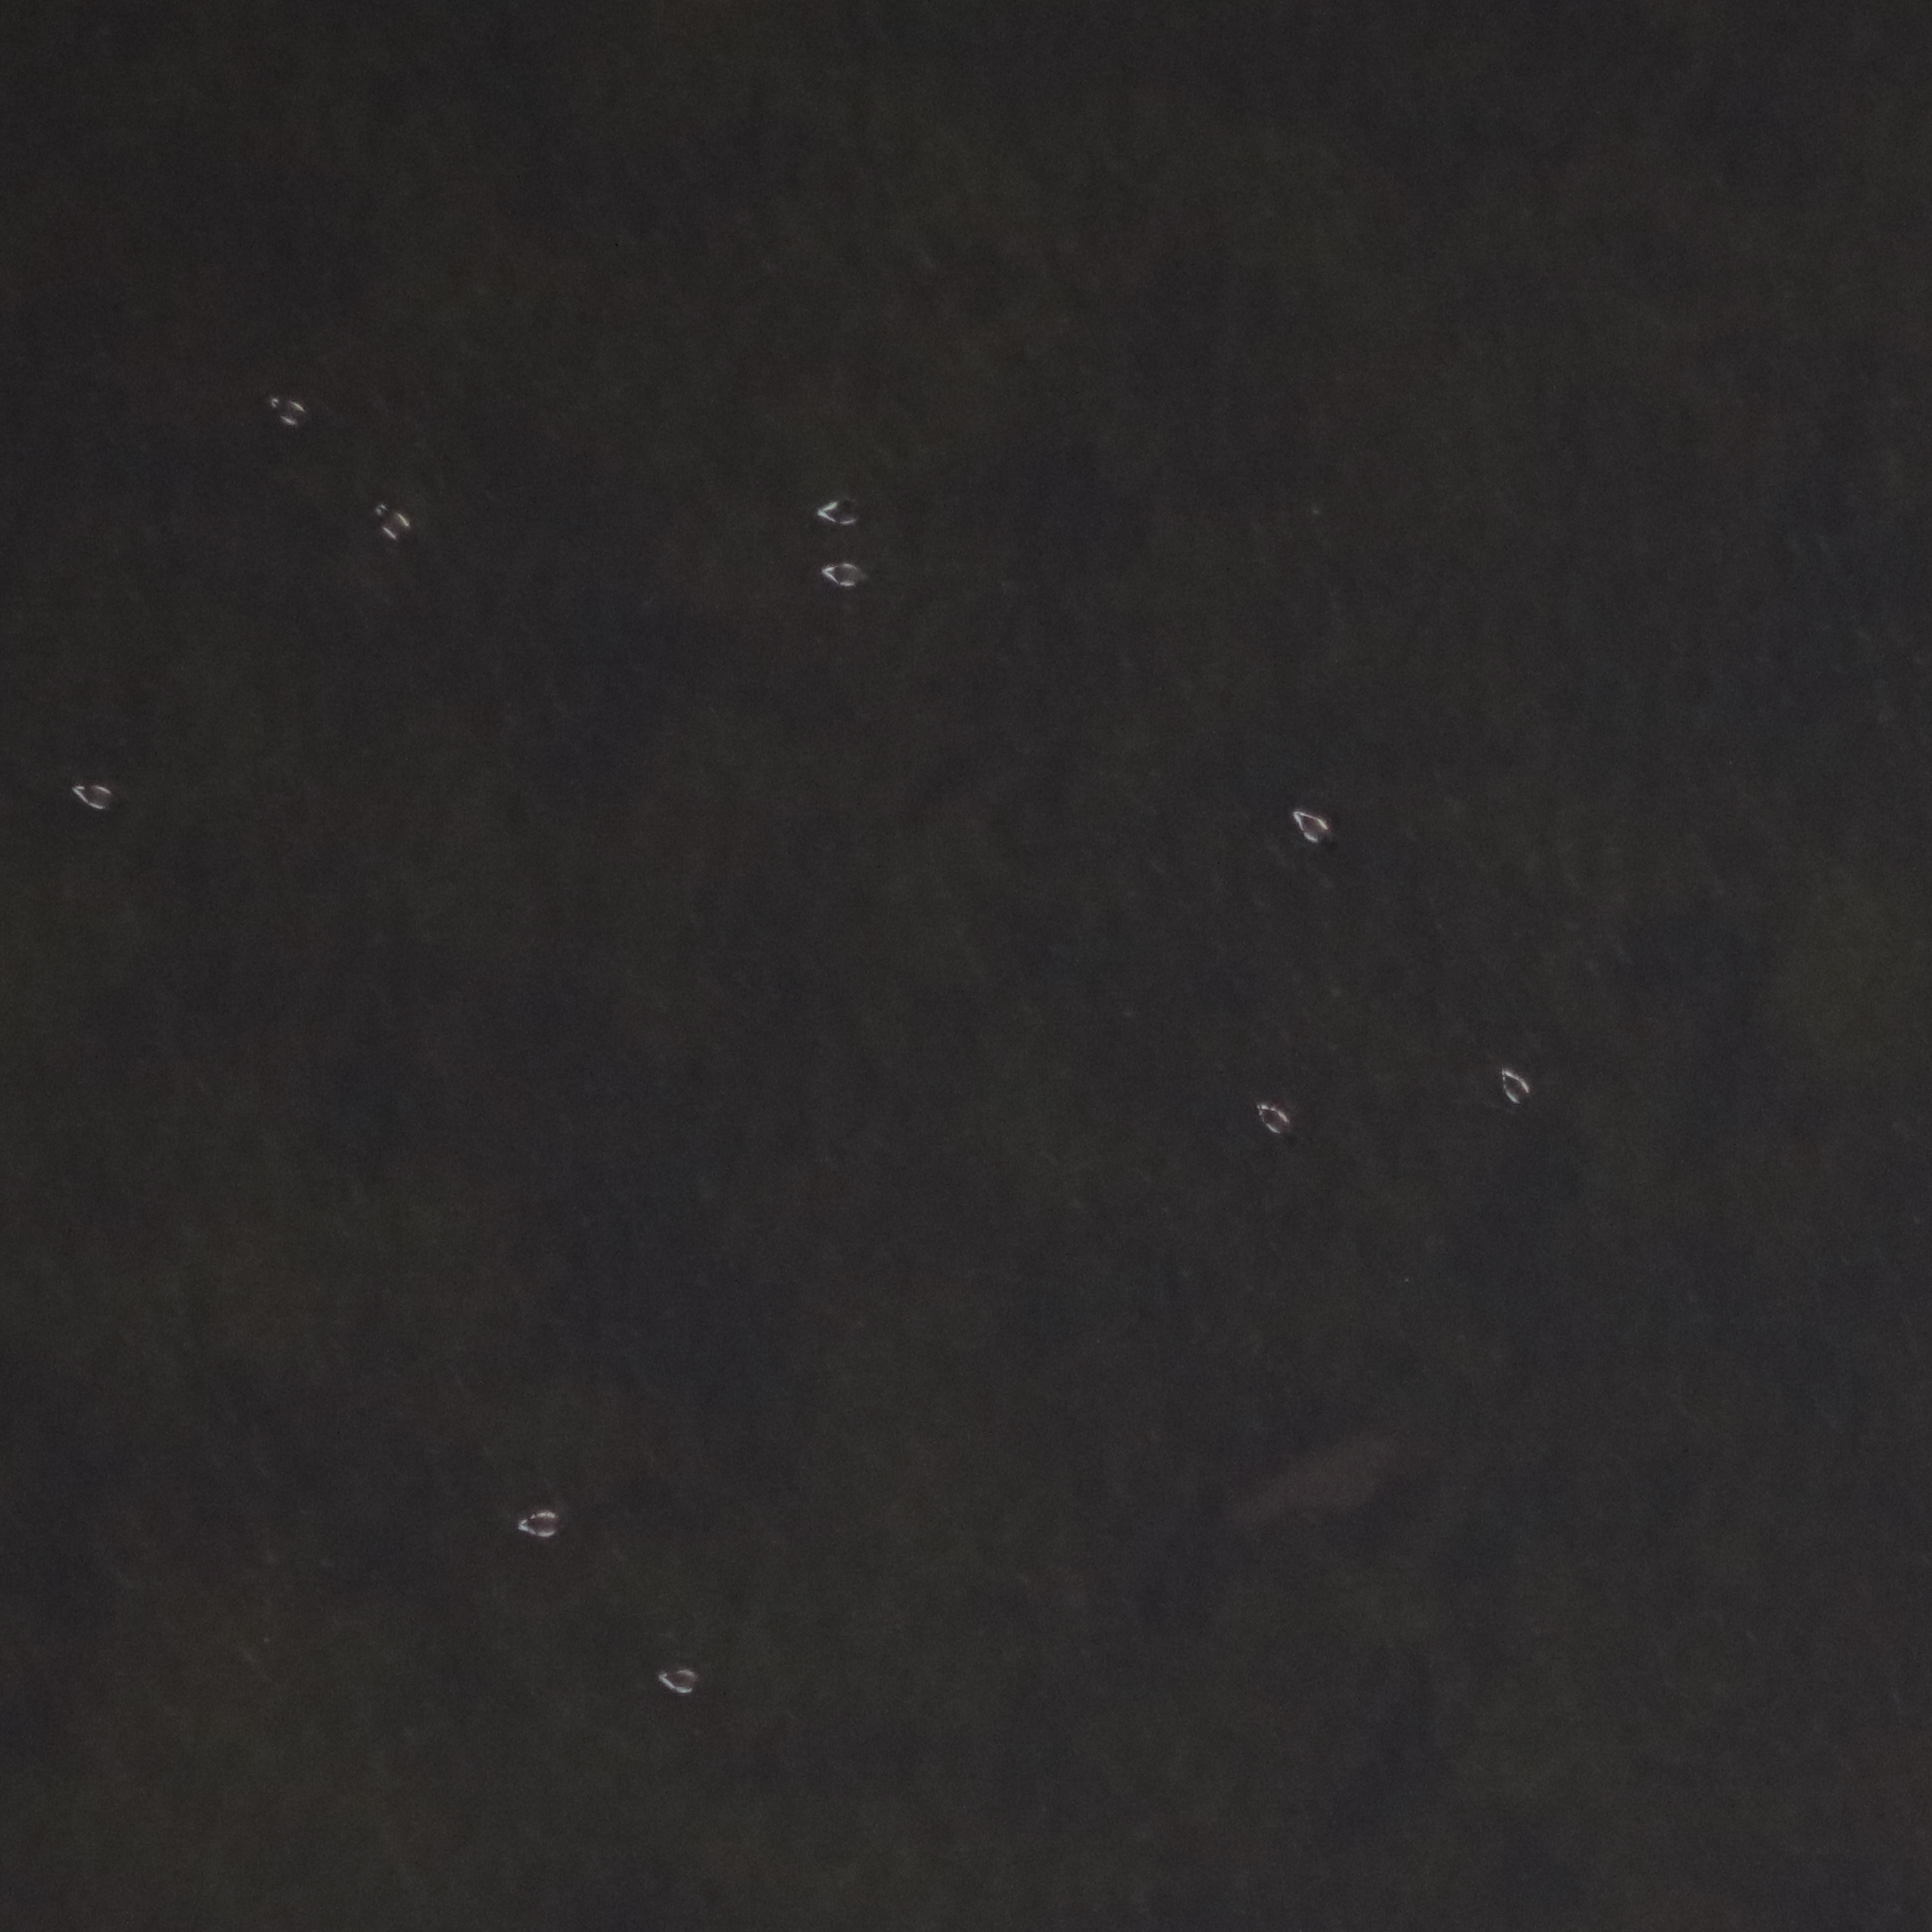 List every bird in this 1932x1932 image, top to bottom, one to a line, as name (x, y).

brant (289, 412)
brant (842, 513)
brant (395, 525)
brant (845, 574)
brant (96, 797)
brant (1313, 828)
brant (1514, 1086)
brant (1276, 1120)
brant (541, 1525)
brant (681, 1681)